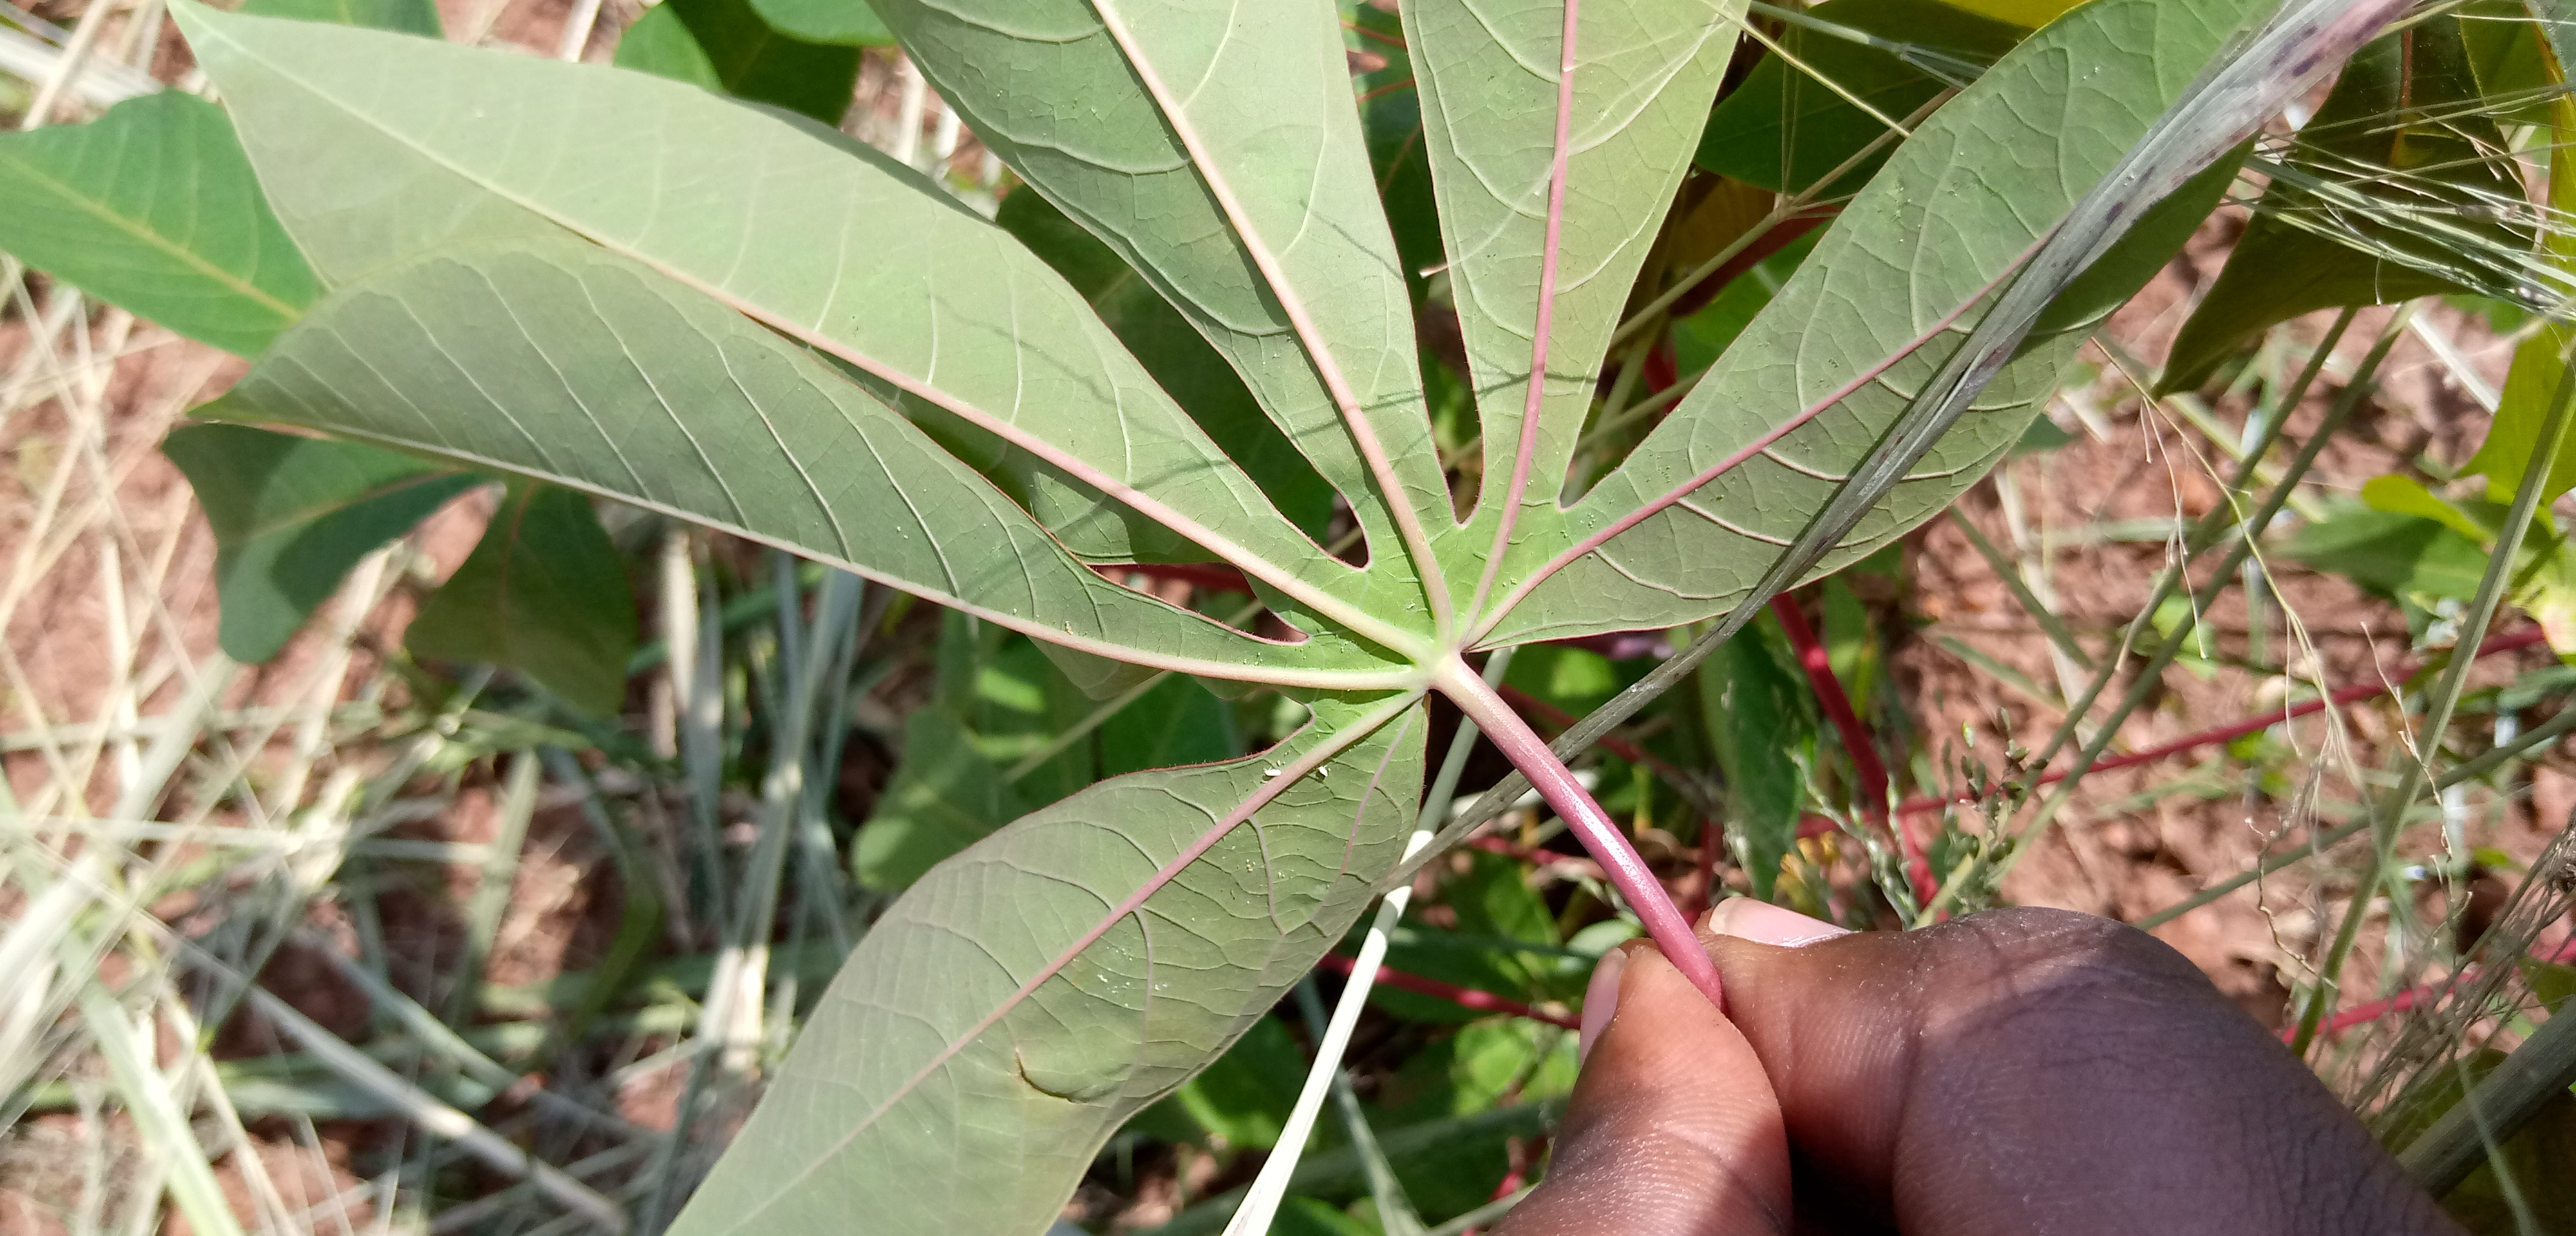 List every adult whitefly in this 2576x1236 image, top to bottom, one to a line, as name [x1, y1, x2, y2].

whitefly [1314, 760, 1334, 780]
whitefly [1260, 765, 1287, 783]